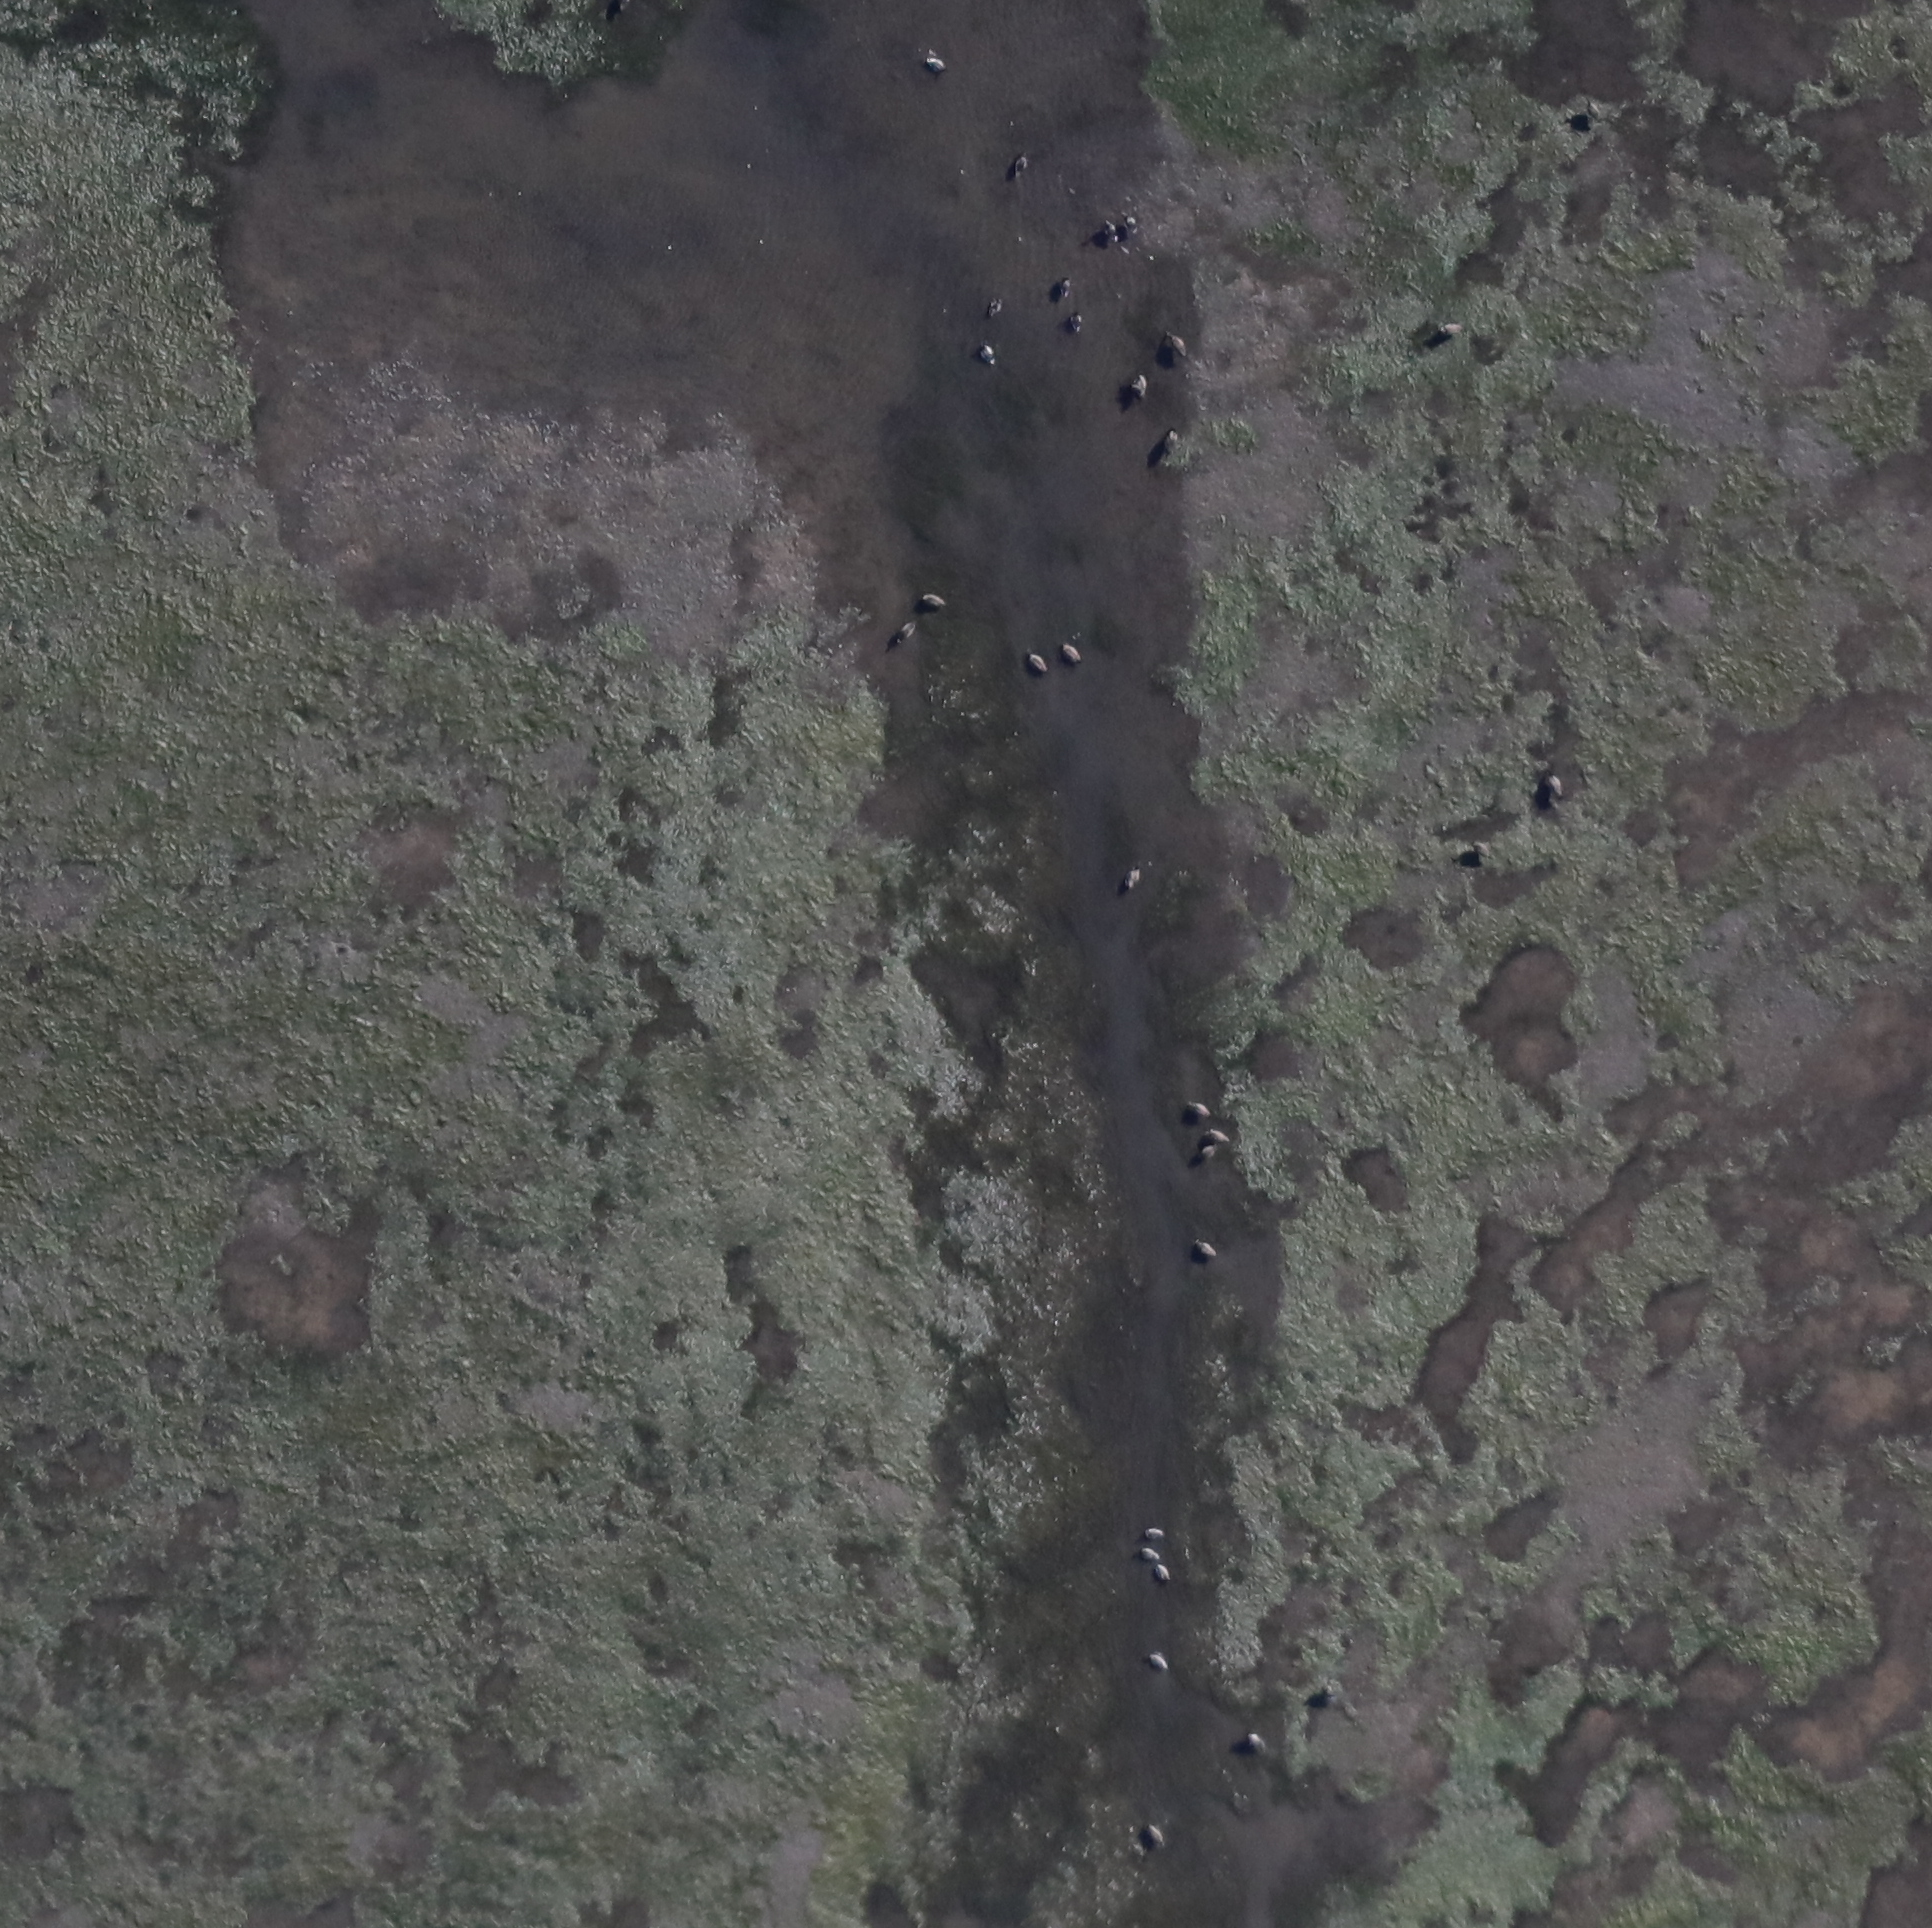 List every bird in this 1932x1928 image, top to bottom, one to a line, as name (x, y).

brant (937, 64)
Canada goose (1595, 111)
brant (1022, 166)
brant (1132, 224)
brant (1111, 231)
brant (1066, 287)
brant (995, 307)
brant (1075, 321)
Canada goose (1450, 330)
Canada goose (1176, 343)
brant (987, 353)
Canada goose (1139, 385)
Canada goose (1172, 437)
Canada goose (935, 601)
Canada goose (907, 630)
Canada goose (1072, 653)
Canada goose (1039, 662)
Canada goose (1552, 782)
Canada goose (1480, 849)
Canada goose (1132, 878)
Canada goose (1201, 1111)
Canada goose (1218, 1136)
Canada goose (1206, 1152)
Canada goose (1206, 1248)
Canada goose (1155, 1534)
Canada goose (1152, 1554)
Canada goose (1162, 1574)
Canada goose (1159, 1661)
Canada goose (1326, 1695)
Canada goose (1254, 1742)
Canada goose (1158, 1836)